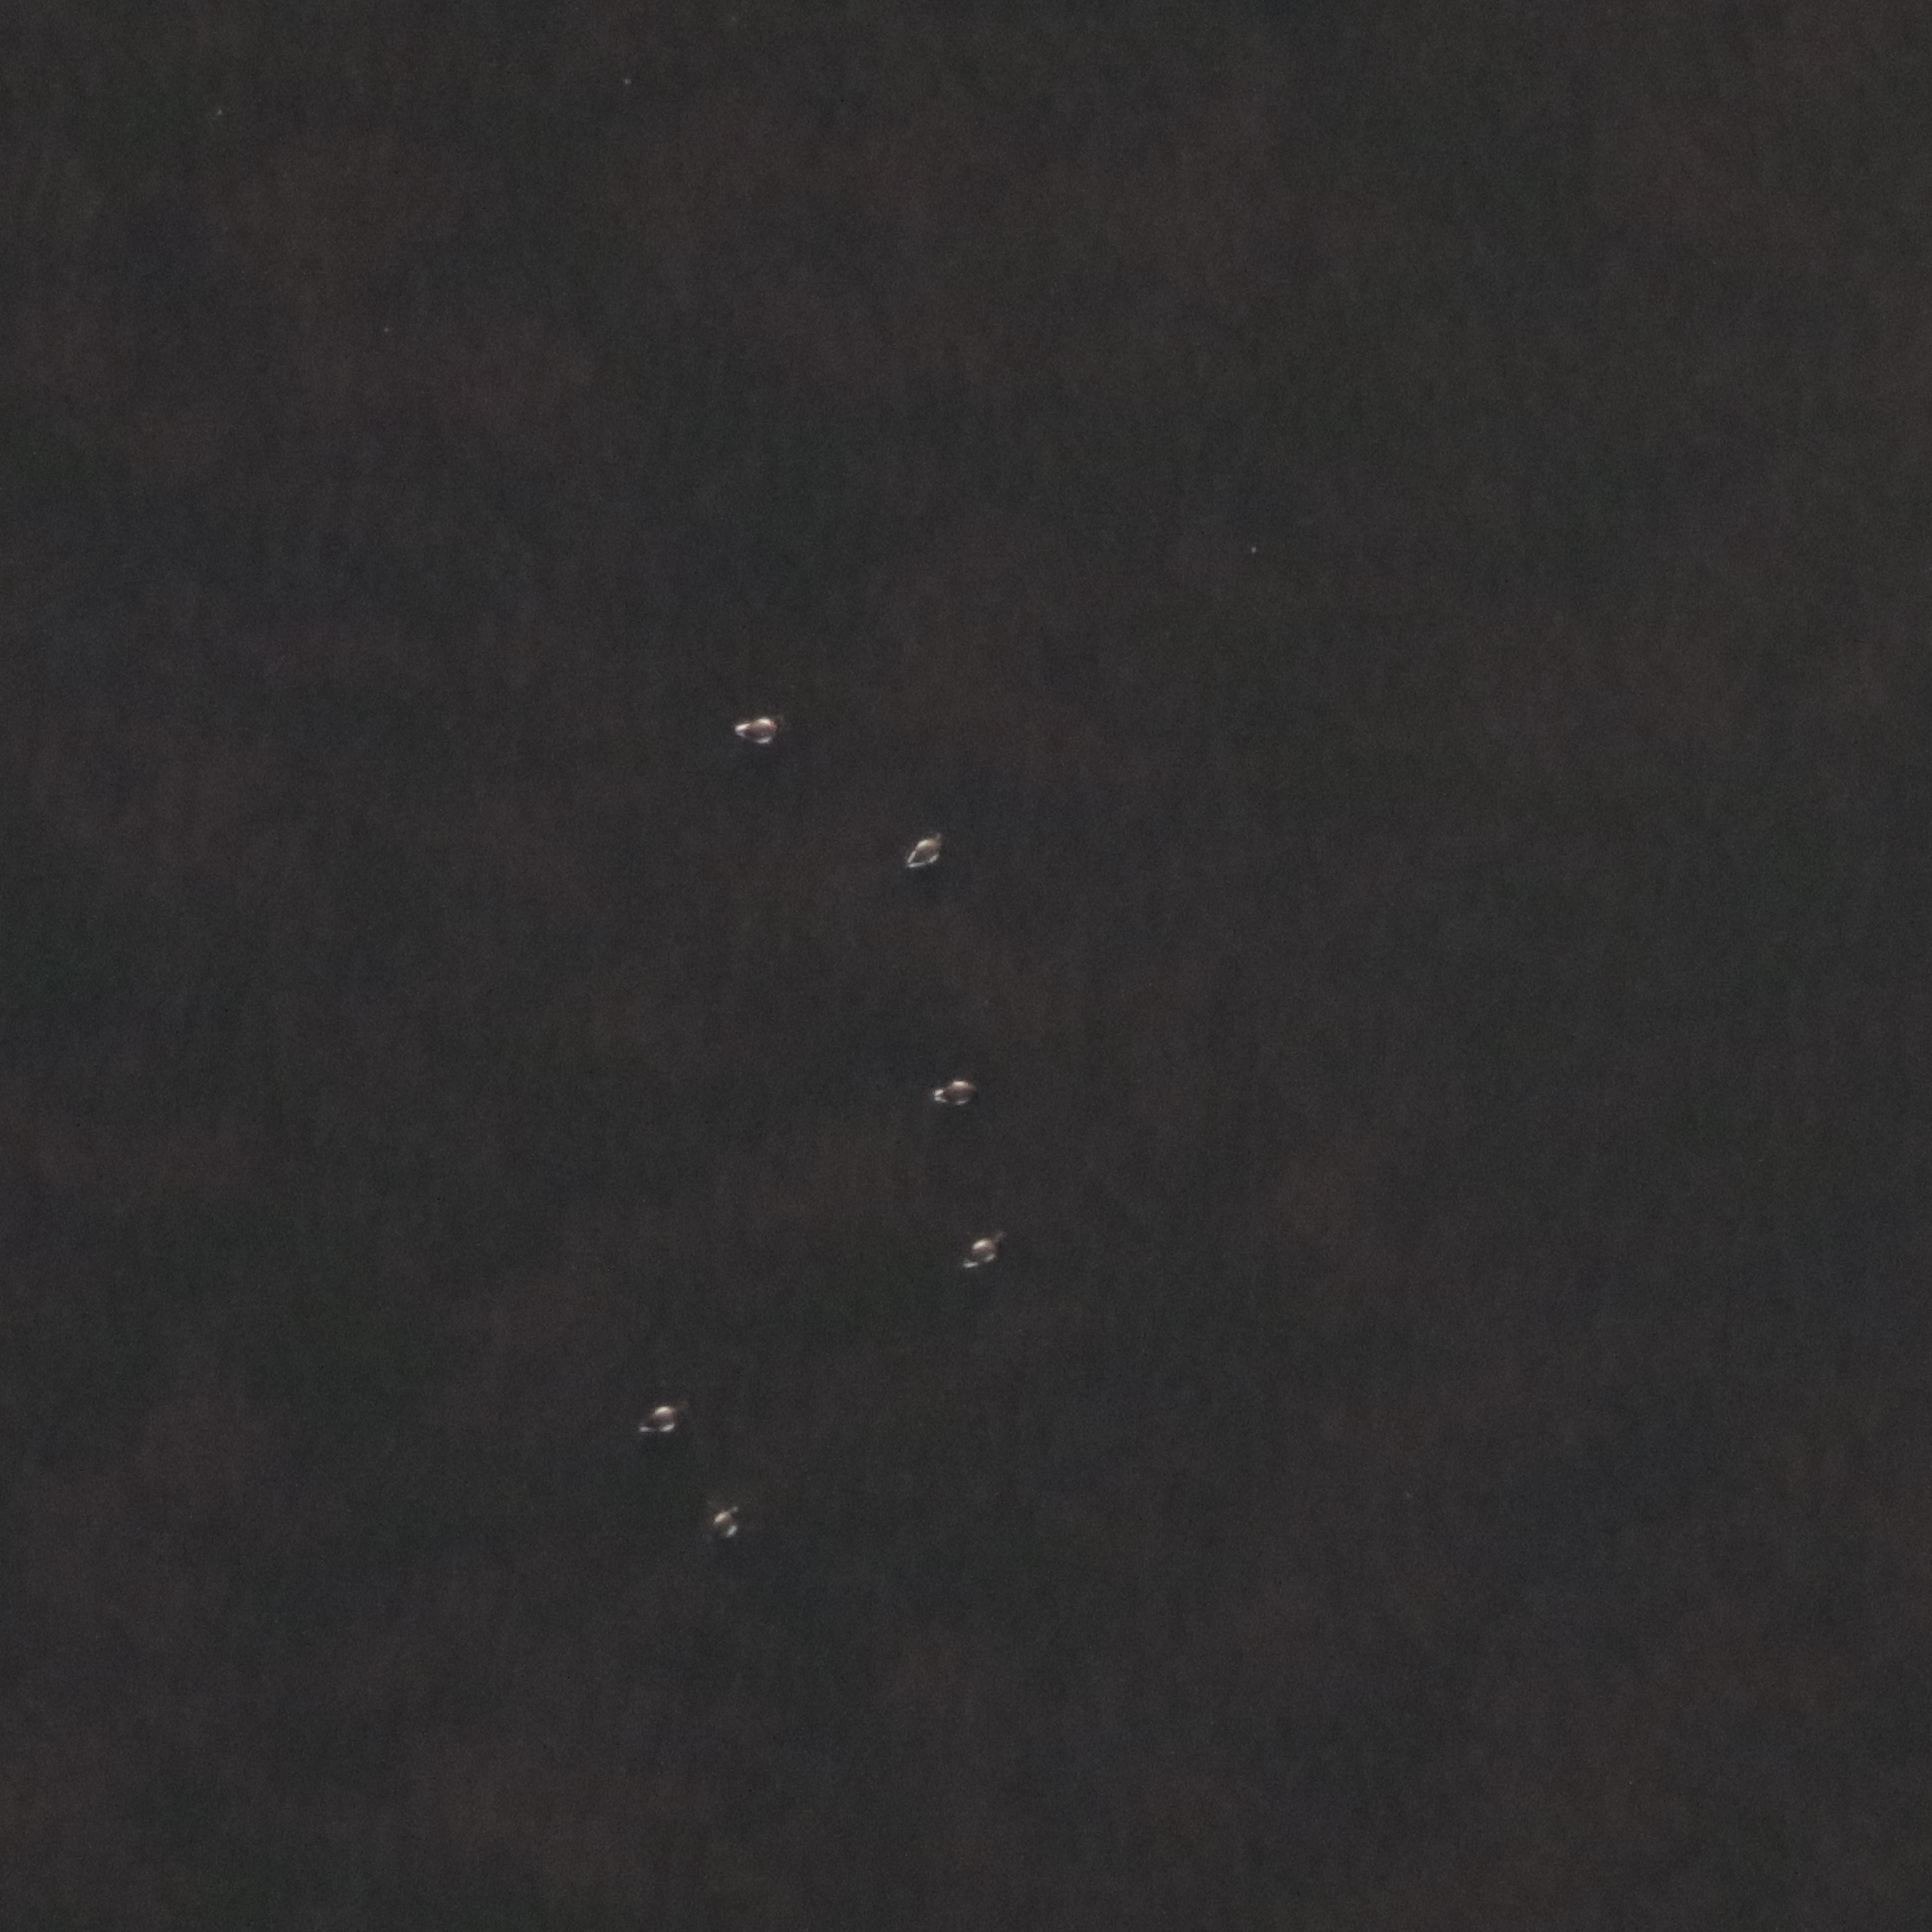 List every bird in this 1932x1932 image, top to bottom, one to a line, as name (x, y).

brant (760, 731)
brant (924, 853)
brant (958, 1091)
brant (982, 1251)
brant (661, 1419)
brant (727, 1522)